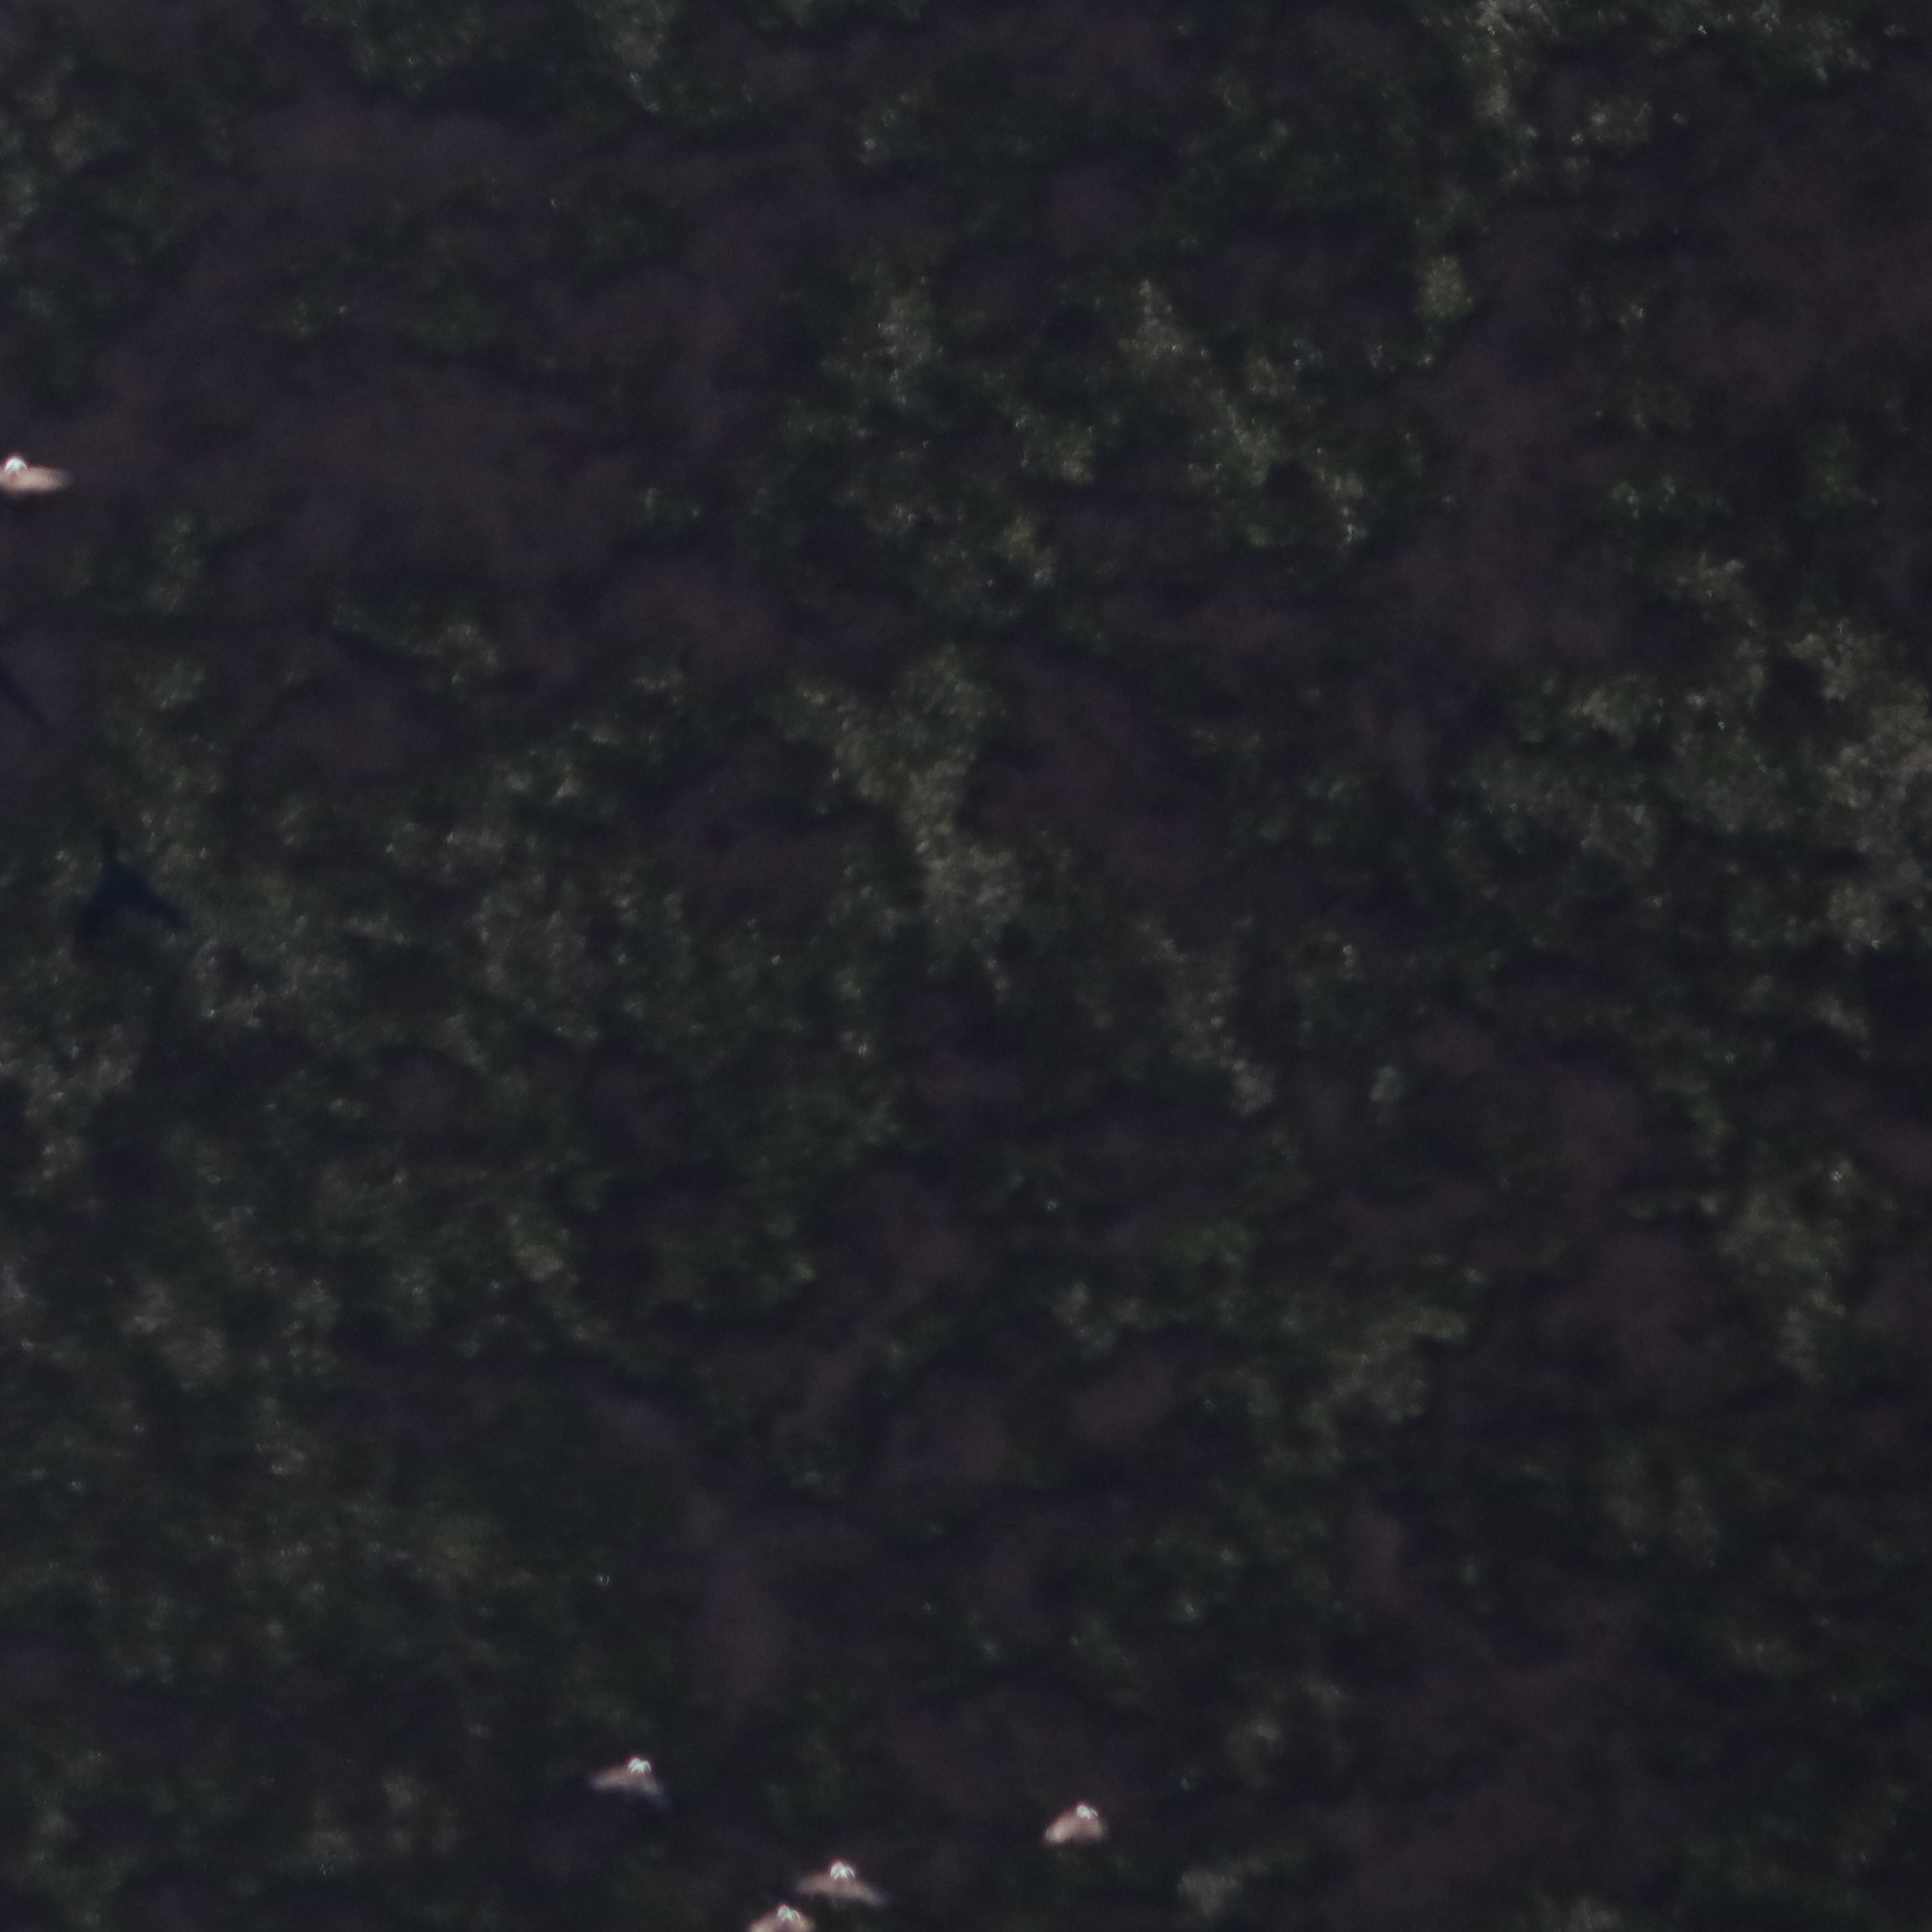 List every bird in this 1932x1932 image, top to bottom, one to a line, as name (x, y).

brant (14, 481)
brant (641, 1775)
brant (1085, 1822)
brant (837, 1877)
brant (784, 1919)